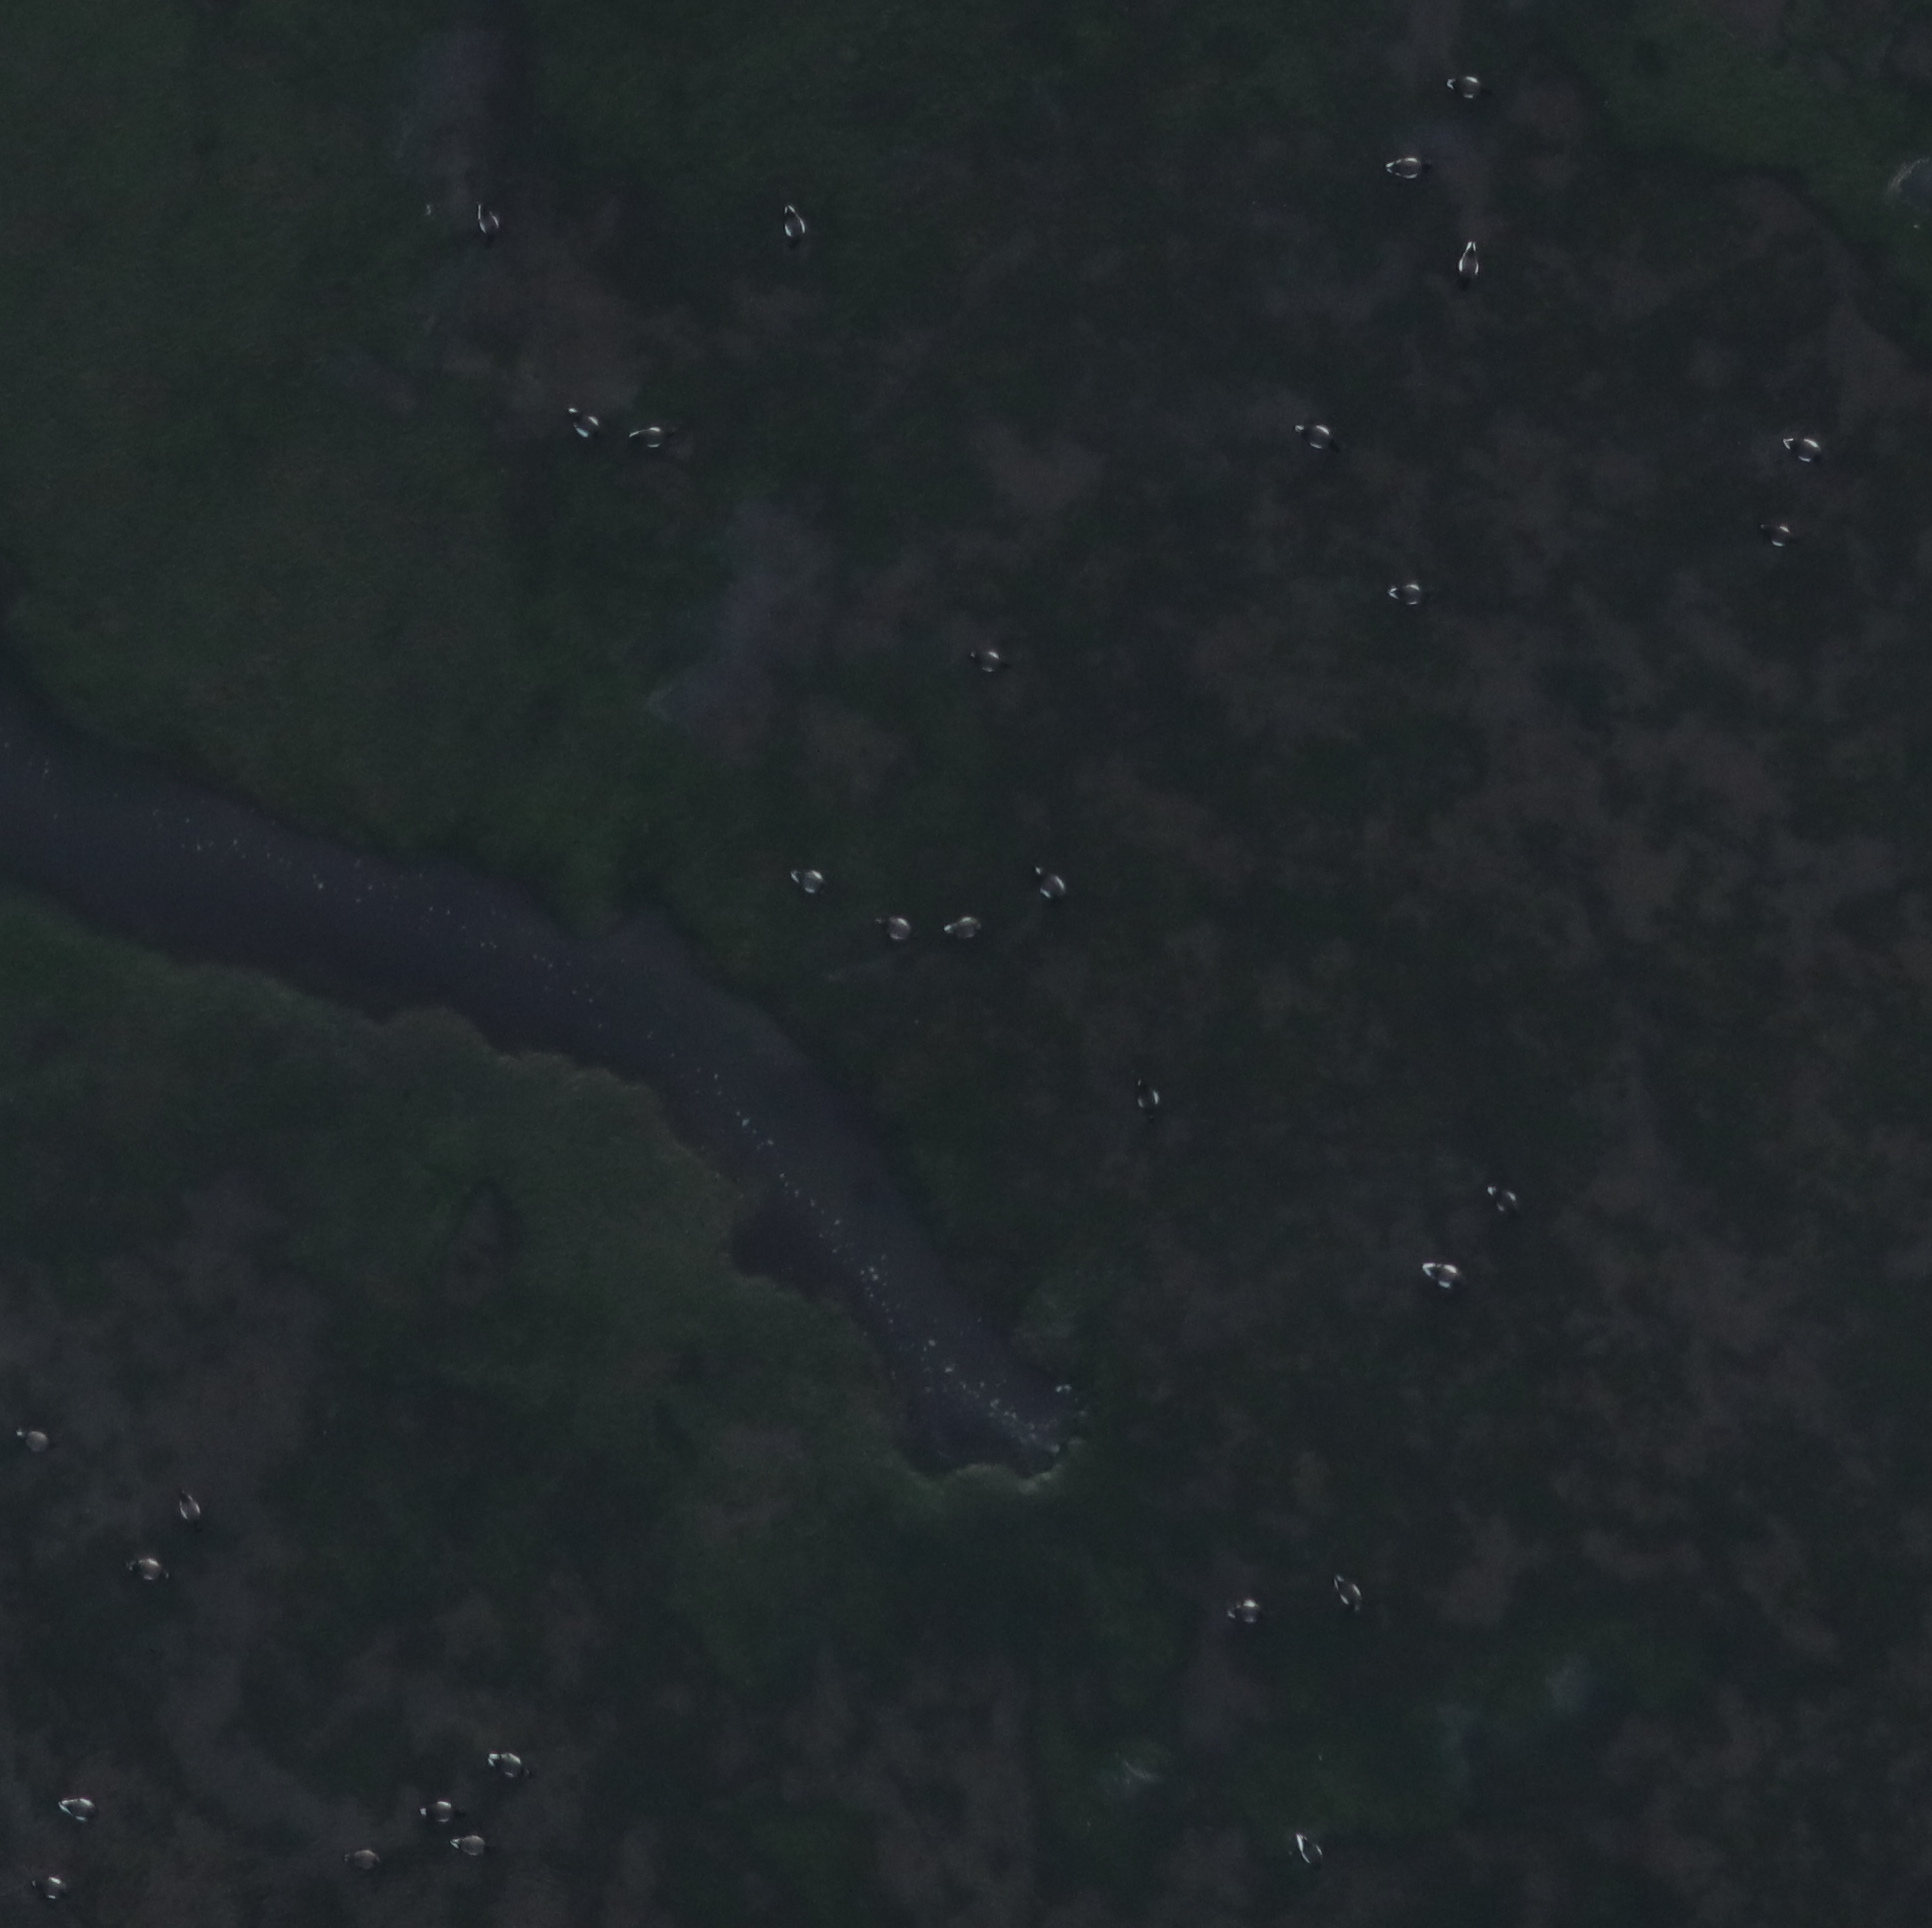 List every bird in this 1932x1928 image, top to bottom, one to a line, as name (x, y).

brant (1467, 86)
brant (1409, 166)
brant (488, 223)
brant (793, 224)
brant (1468, 264)
brant (584, 423)
brant (1318, 436)
brant (651, 437)
brant (1804, 449)
brant (1777, 534)
brant (1410, 593)
brant (985, 658)
brant (809, 880)
brant (1050, 886)
brant (964, 927)
brant (897, 928)
brant (1147, 1098)
brant (1503, 1199)
brant (1444, 1274)
brant (37, 1444)
brant (188, 1508)
brant (149, 1568)
brant (1347, 1592)
brant (1245, 1610)
brant (508, 1766)
brant (79, 1809)
brant (439, 1811)
brant (474, 1846)
brant (1310, 1851)
brant (365, 1859)
brant (51, 1890)